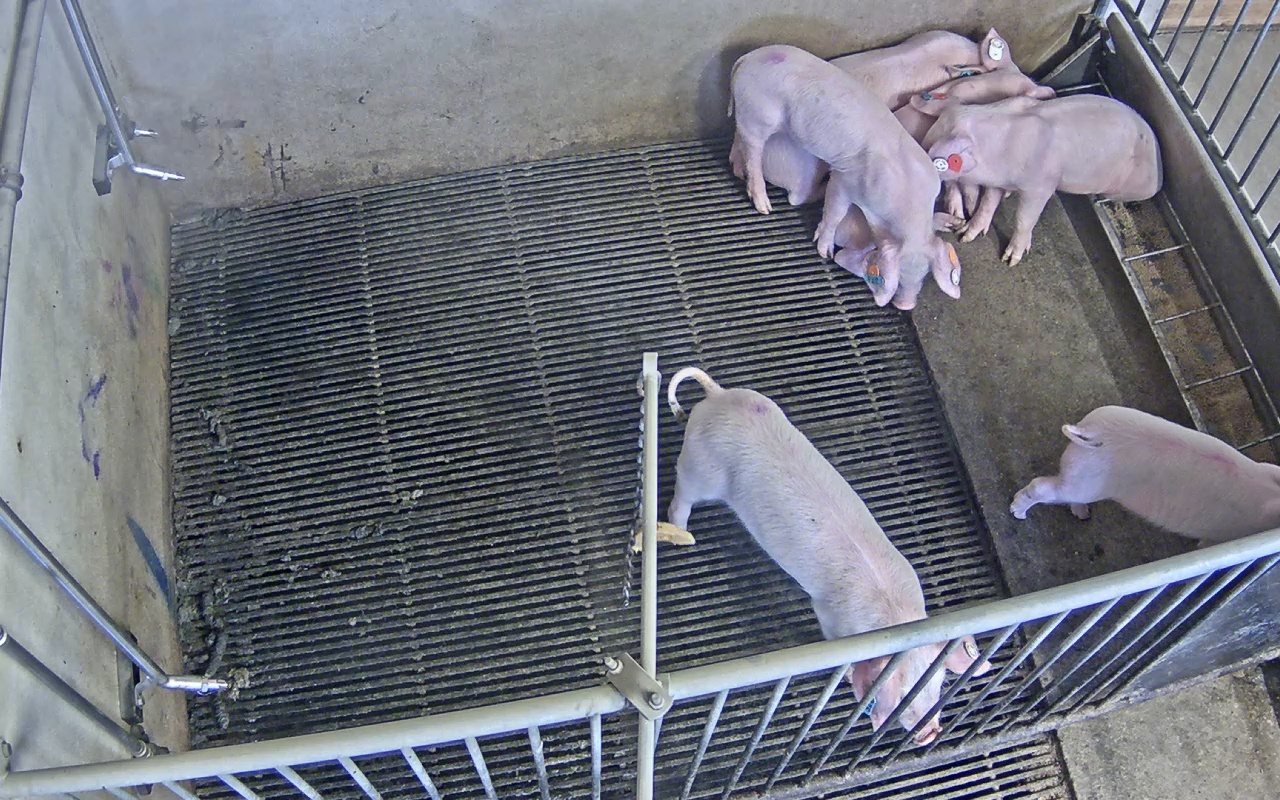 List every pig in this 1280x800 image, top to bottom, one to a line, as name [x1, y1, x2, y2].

pig [833, 26, 1058, 279]
pig [728, 31, 991, 207]
pig [727, 44, 963, 312]
pig [909, 92, 1165, 268]
pig [663, 364, 996, 746]
pig [1011, 403, 1279, 550]